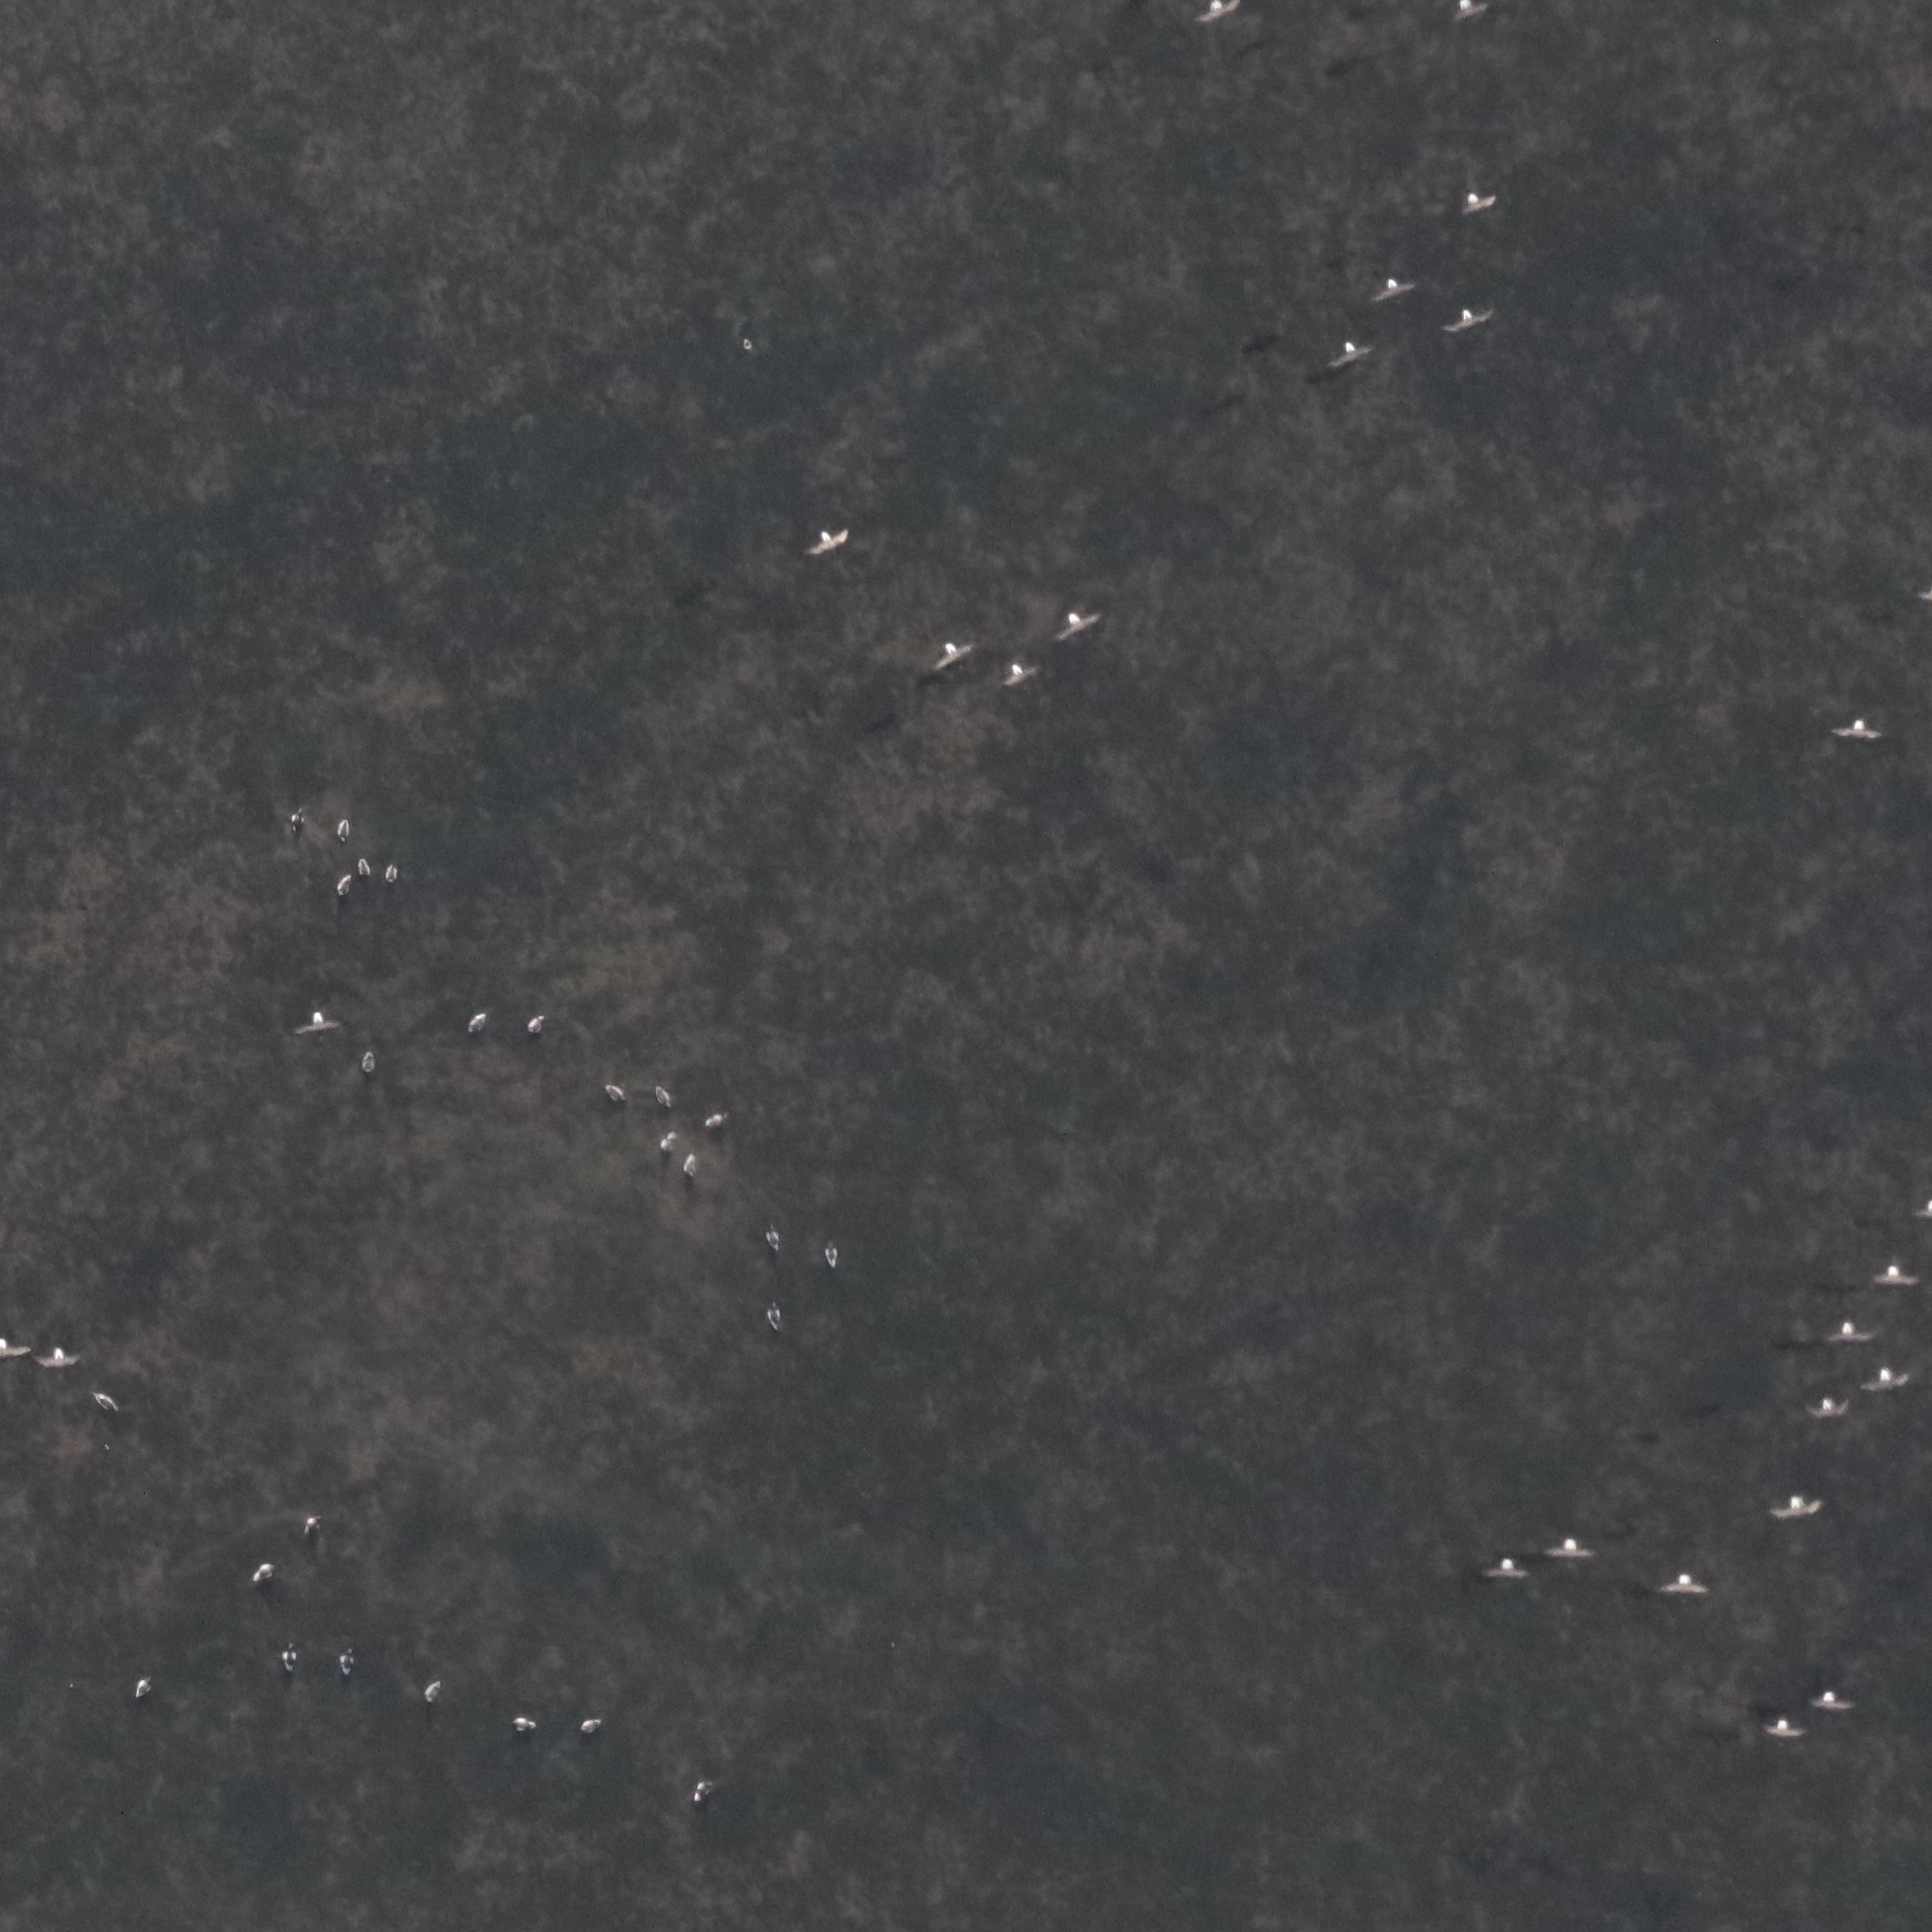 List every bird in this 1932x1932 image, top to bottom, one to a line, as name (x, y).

brant (1472, 10)
brant (1474, 199)
brant (1389, 292)
brant (1462, 327)
brant (1354, 350)
brant (831, 527)
brant (1085, 623)
brant (943, 651)
brant (1020, 676)
brant (1865, 732)
brant (296, 817)
brant (344, 824)
brant (360, 857)
brant (384, 865)
brant (333, 890)
brant (477, 1021)
brant (544, 1026)
brant (314, 1031)
brant (361, 1068)
brant (612, 1093)
brant (671, 1099)
brant (725, 1115)
brant (673, 1141)
brant (691, 1165)
brant (1930, 1224)
brant (777, 1244)
brant (836, 1259)
brant (1894, 1280)
brant (775, 1317)
brant (1847, 1318)
brant (59, 1362)
brant (1888, 1377)
brant (104, 1385)
brant (1827, 1400)
brant (1786, 1493)
brant (314, 1516)
brant (1574, 1546)
brant (1503, 1560)
brant (259, 1567)
brant (1690, 1589)
brant (352, 1657)
brant (289, 1663)
brant (143, 1684)
brant (427, 1692)
brant (1826, 1705)
brant (526, 1727)
brant (595, 1729)
brant (1779, 1738)
brant (712, 1794)